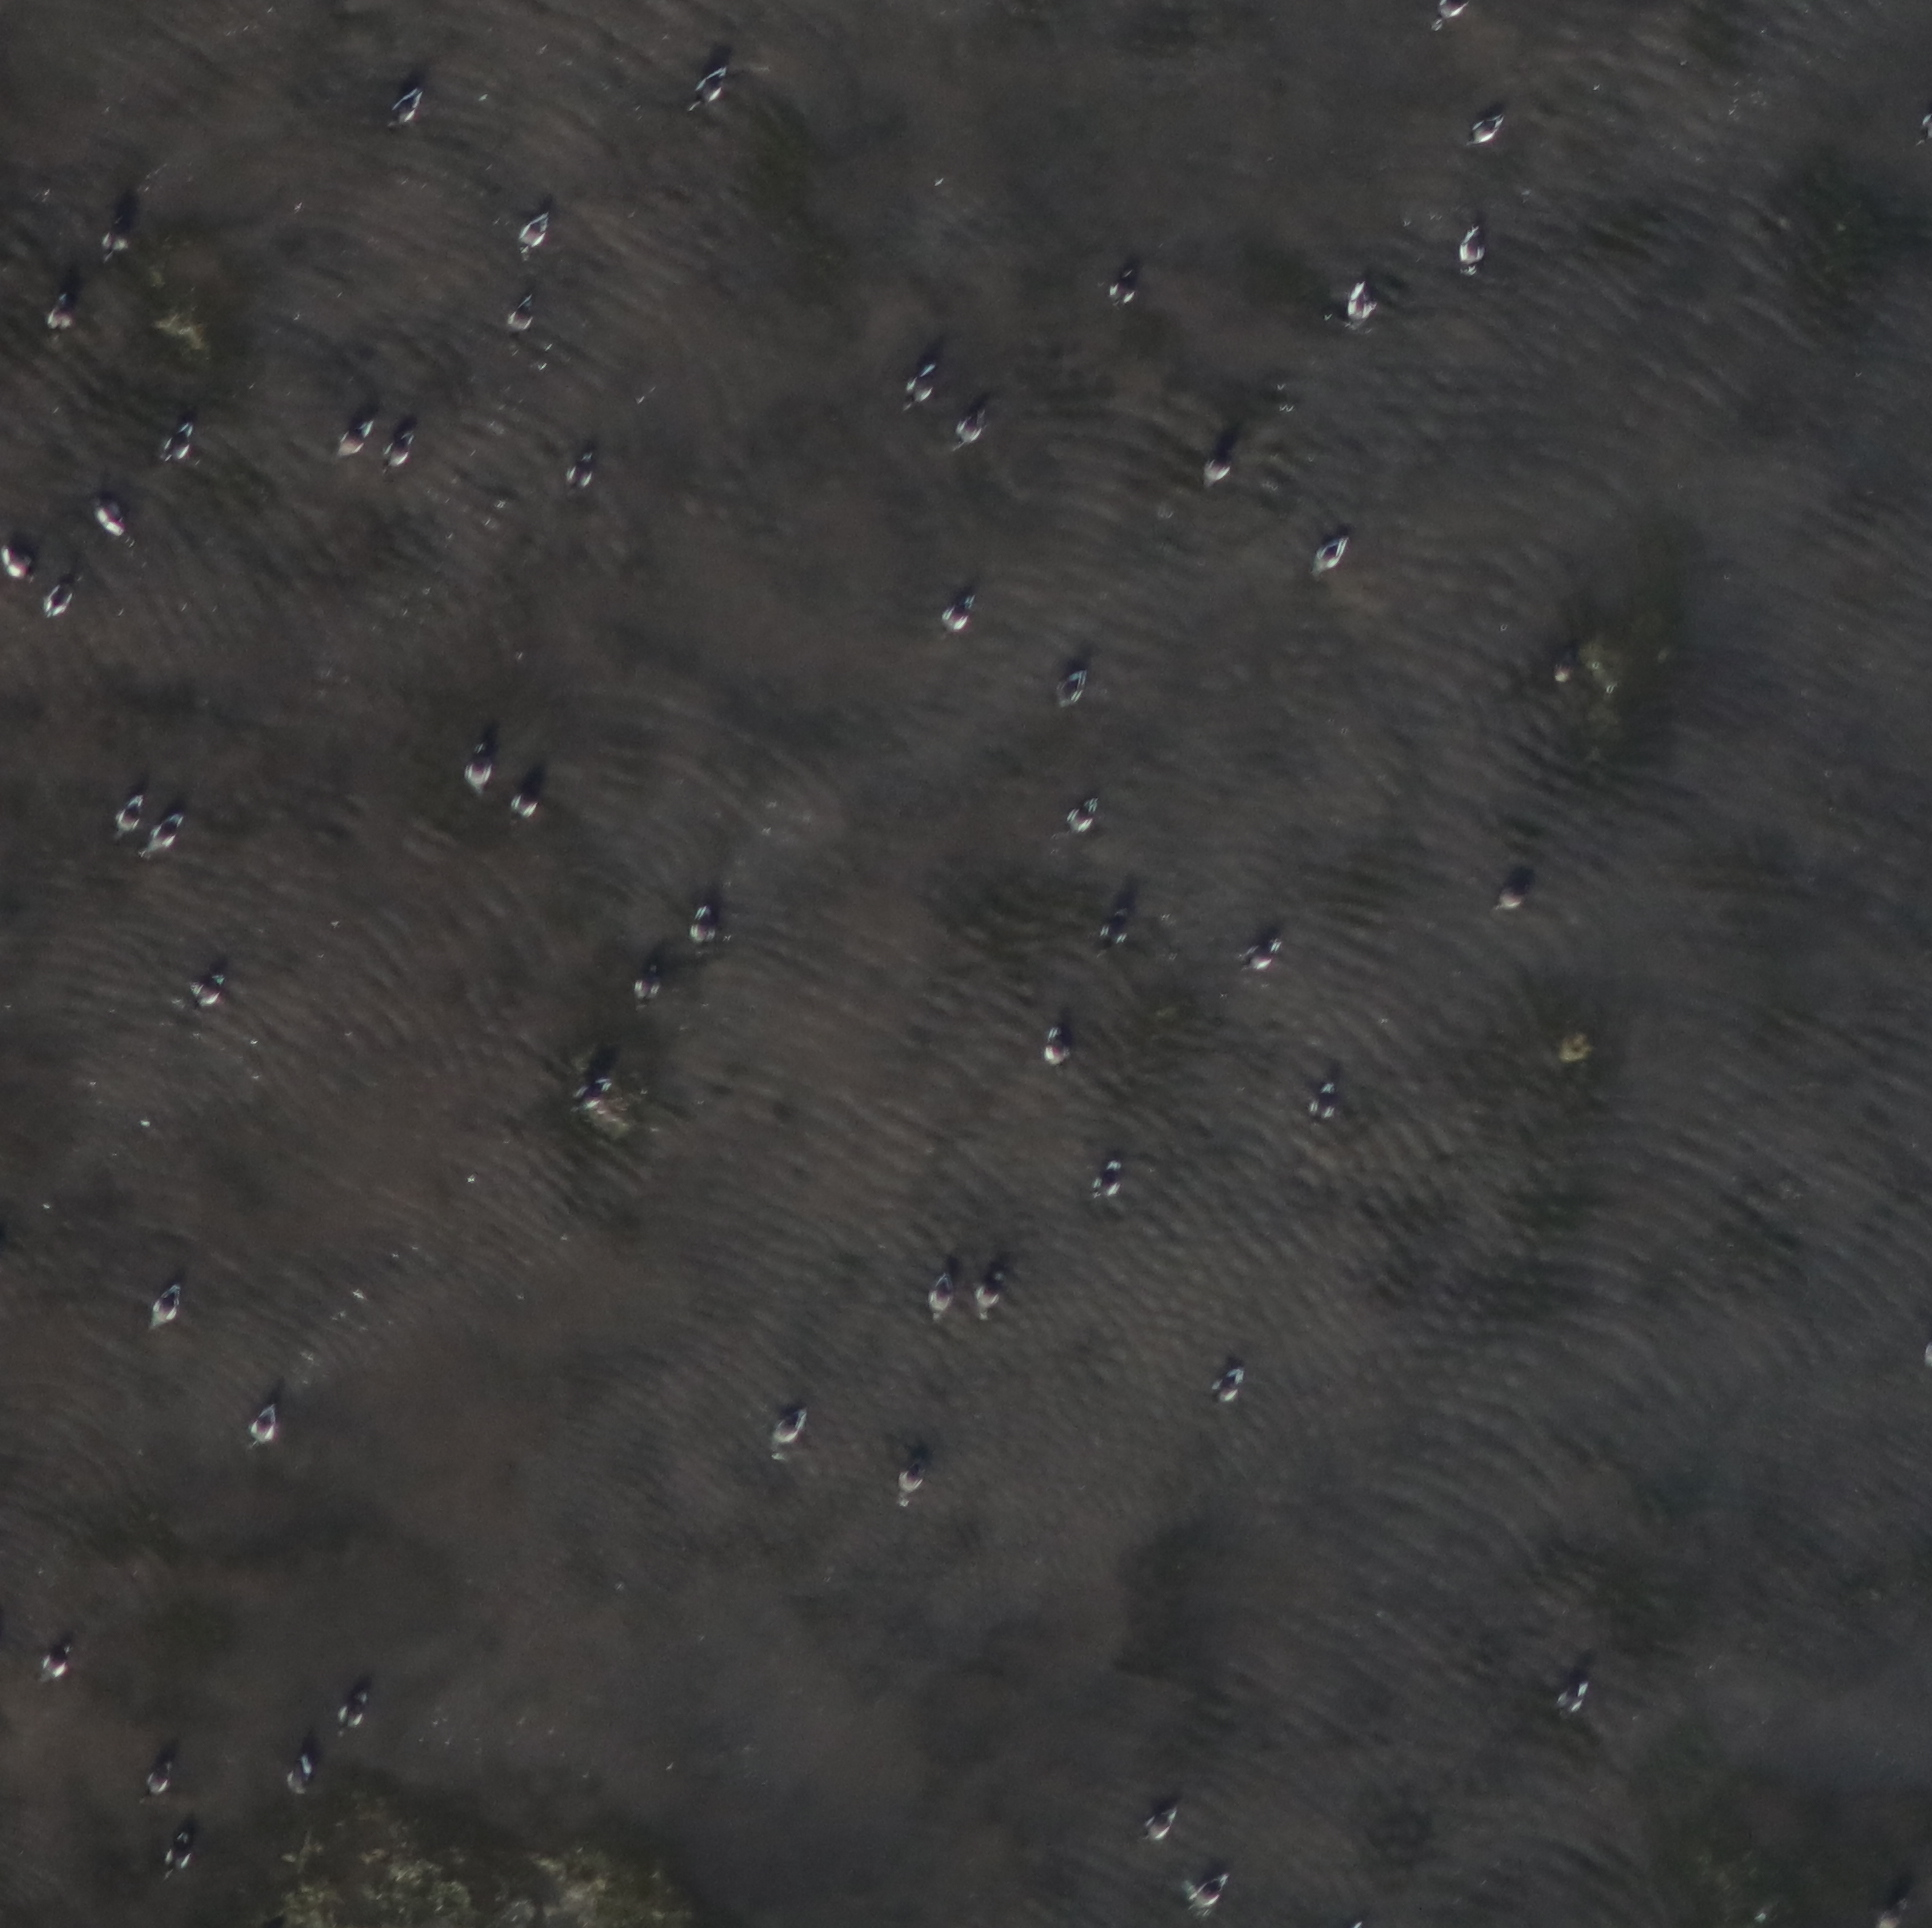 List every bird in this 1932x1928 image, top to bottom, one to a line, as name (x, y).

brant (1453, 5)
brant (710, 90)
brant (404, 109)
brant (1485, 130)
brant (534, 236)
brant (113, 241)
brant (1472, 248)
brant (1121, 289)
brant (1367, 301)
brant (520, 318)
brant (64, 319)
brant (921, 387)
brant (972, 427)
brant (357, 441)
brant (179, 445)
brant (398, 449)
brant (580, 475)
brant (1213, 478)
brant (111, 517)
brant (1325, 552)
brant (12, 564)
brant (62, 598)
brant (957, 616)
brant (1069, 686)
brant (483, 770)
brant (519, 805)
brant (127, 811)
brant (1080, 820)
brant (165, 832)
brant (1512, 896)
brant (1104, 925)
brant (707, 926)
brant (1262, 953)
brant (648, 988)
brant (212, 994)
brant (1059, 1046)
brant (593, 1093)
brant (1323, 1101)
brant (1106, 1180)
brant (988, 1293)
brant (943, 1296)
brant (167, 1306)
brant (1225, 1385)
brant (266, 1424)
brant (786, 1428)
brant (910, 1488)
brant (48, 1668)
brant (1571, 1698)
brant (355, 1710)
brant (159, 1778)
brant (301, 1785)
brant (1159, 1824)
brant (181, 1852)
brant (1207, 1892)